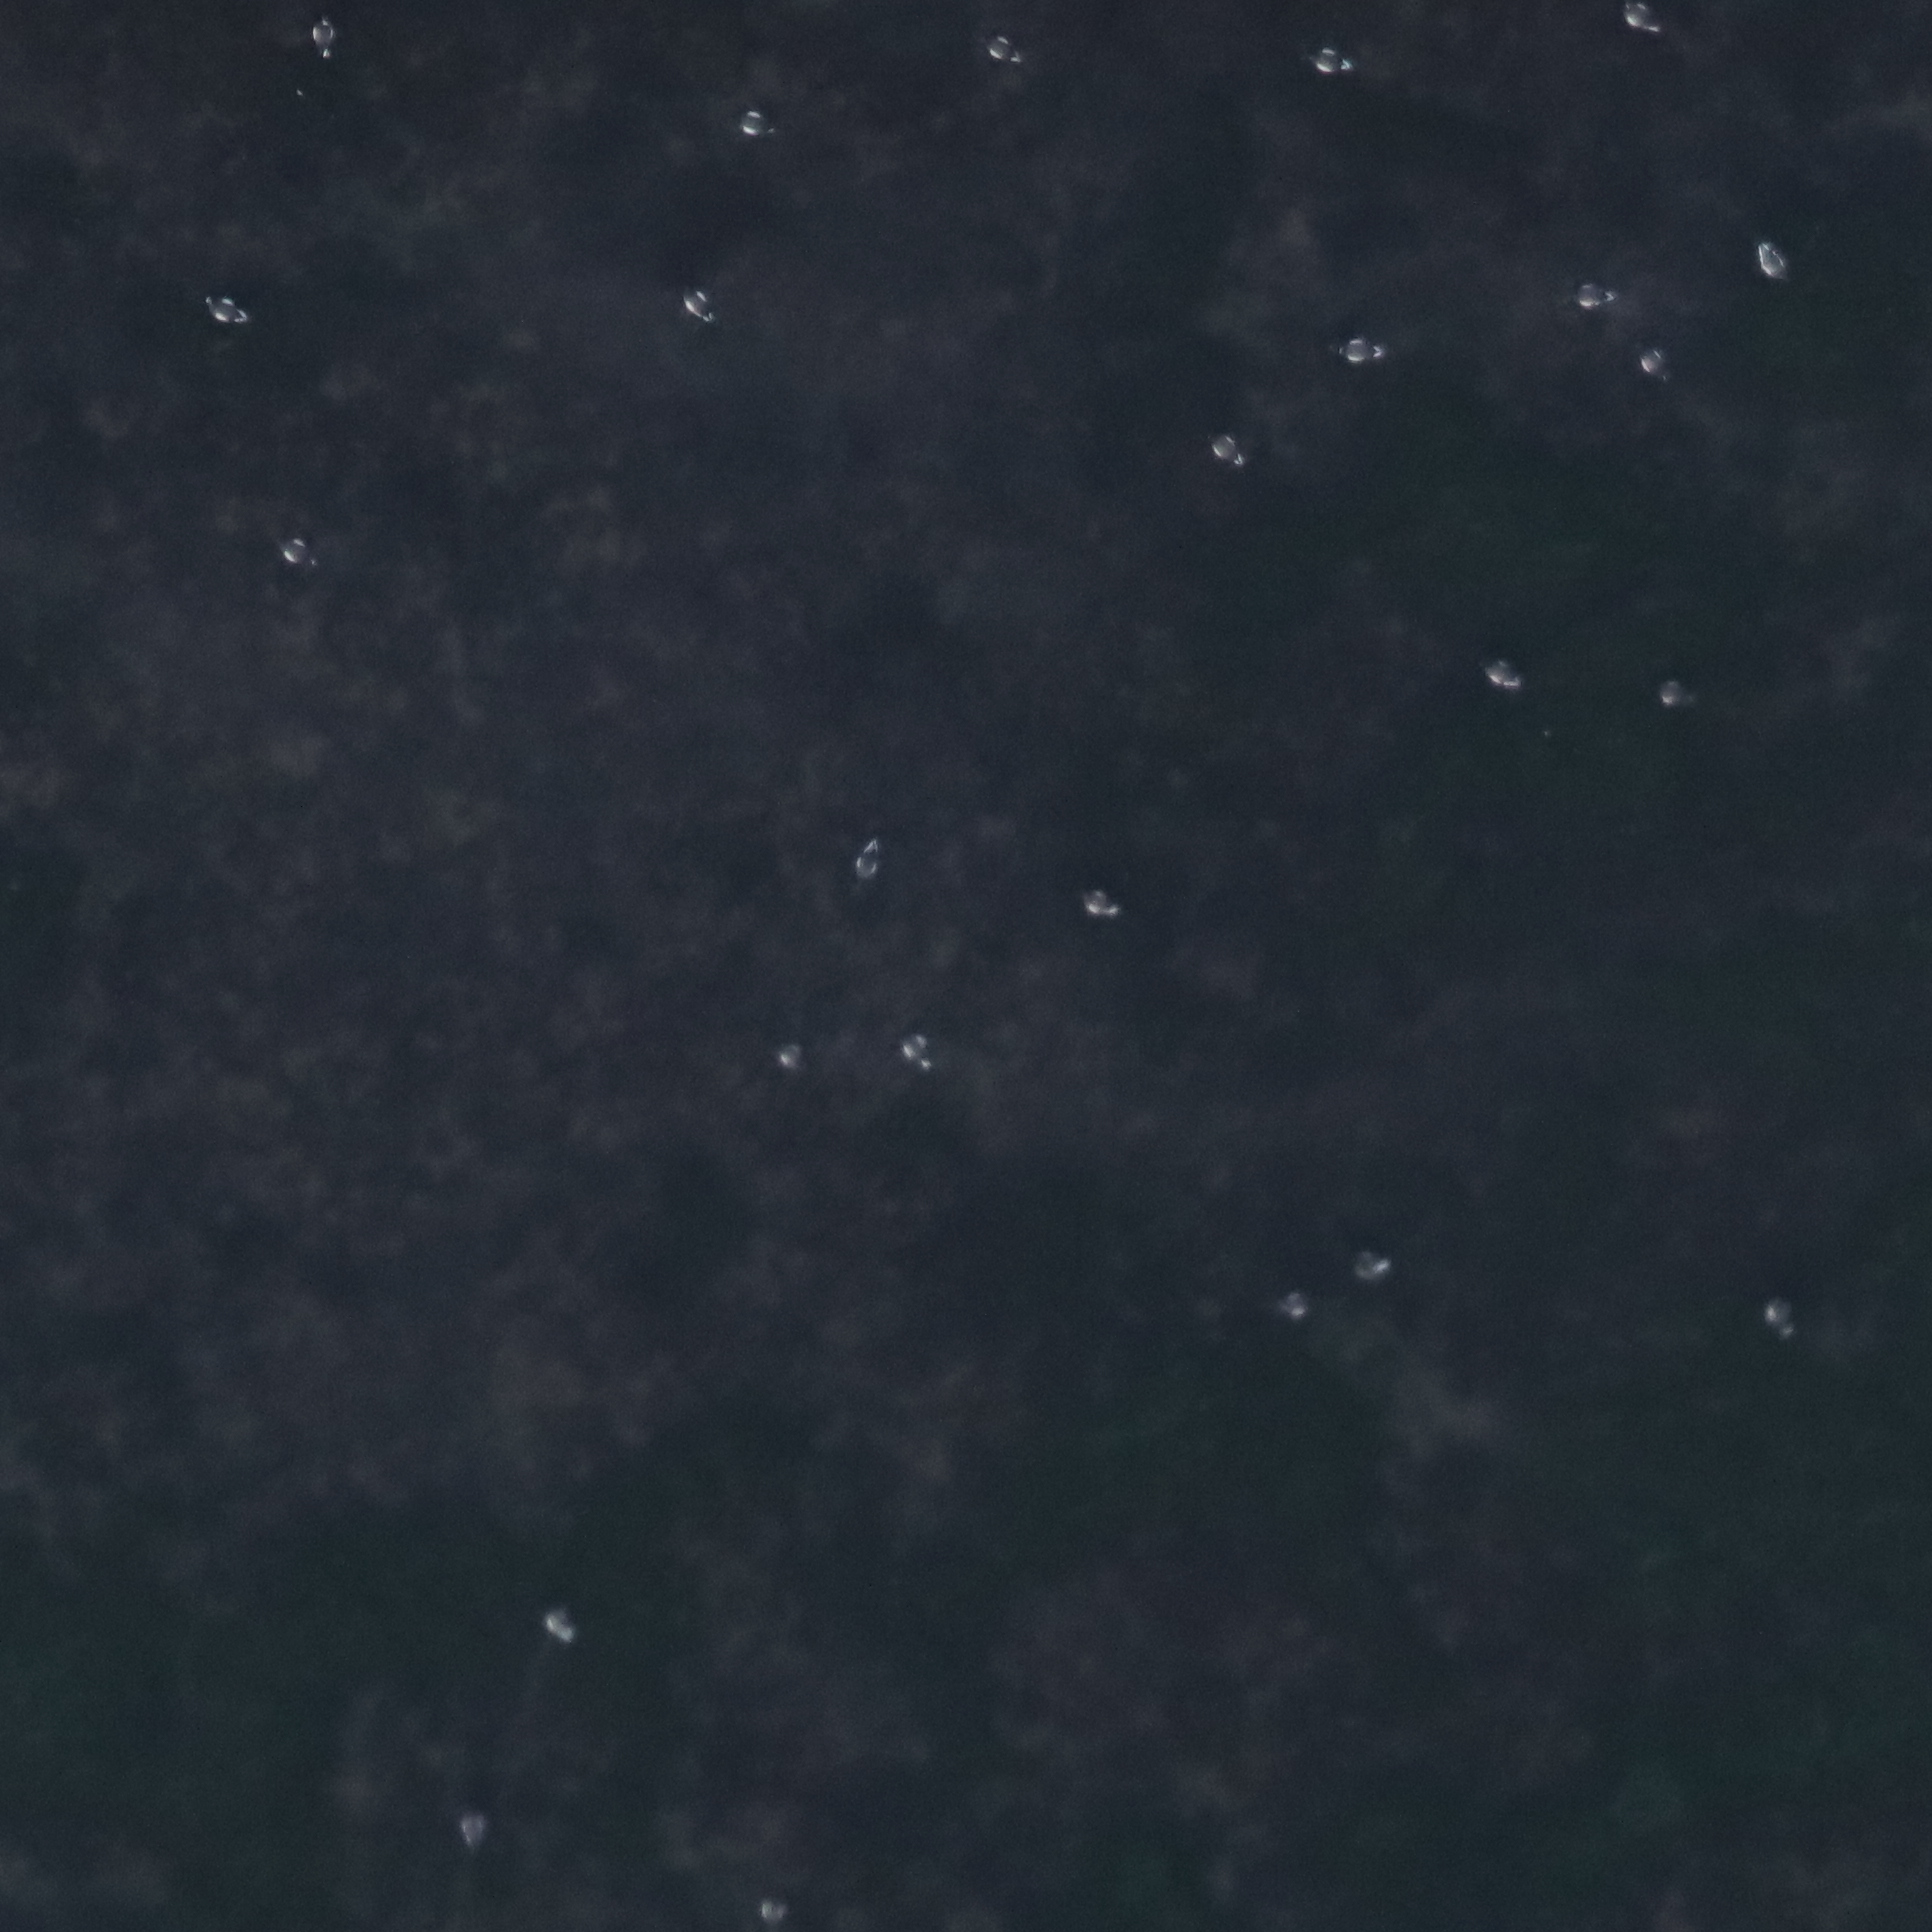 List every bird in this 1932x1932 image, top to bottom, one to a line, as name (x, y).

brant (1640, 12)
brant (323, 36)
brant (1002, 50)
brant (1330, 61)
brant (755, 123)
brant (1774, 264)
brant (1591, 296)
brant (698, 304)
brant (226, 309)
brant (1358, 350)
brant (1650, 363)
brant (1228, 449)
brant (297, 554)
brant (1502, 674)
brant (1675, 691)
brant (869, 860)
brant (1098, 902)
brant (917, 1047)
brant (790, 1059)
brant (1366, 1260)
brant (1296, 1307)
brant (1780, 1314)
brant (559, 1622)
brant (474, 1827)
brant (774, 1913)